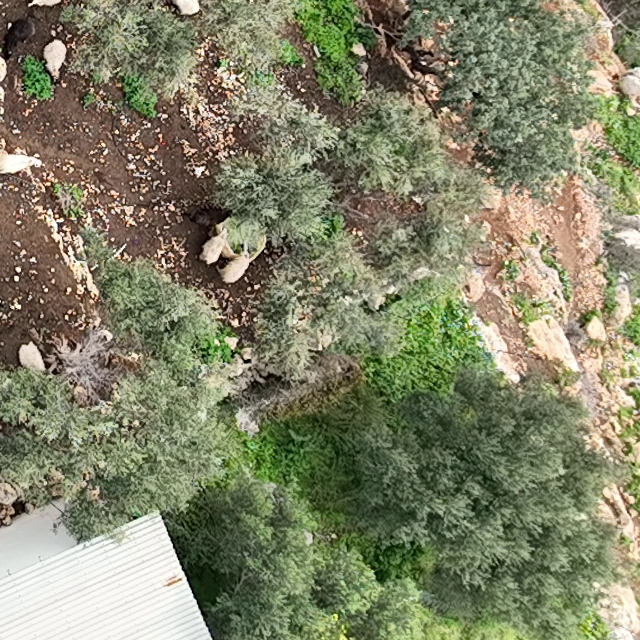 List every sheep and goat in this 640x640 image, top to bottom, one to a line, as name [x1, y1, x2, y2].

sheep [27, 0, 62, 7]
sheep [170, 0, 200, 17]
sheep [2, 19, 35, 60]
sheep [42, 39, 68, 81]
sheep [0, 153, 43, 175]
sheep [191, 207, 231, 226]
sheep [196, 227, 227, 265]
sheep [216, 242, 250, 284]
sheep [0, 269, 4, 308]
sheep [19, 339, 47, 372]